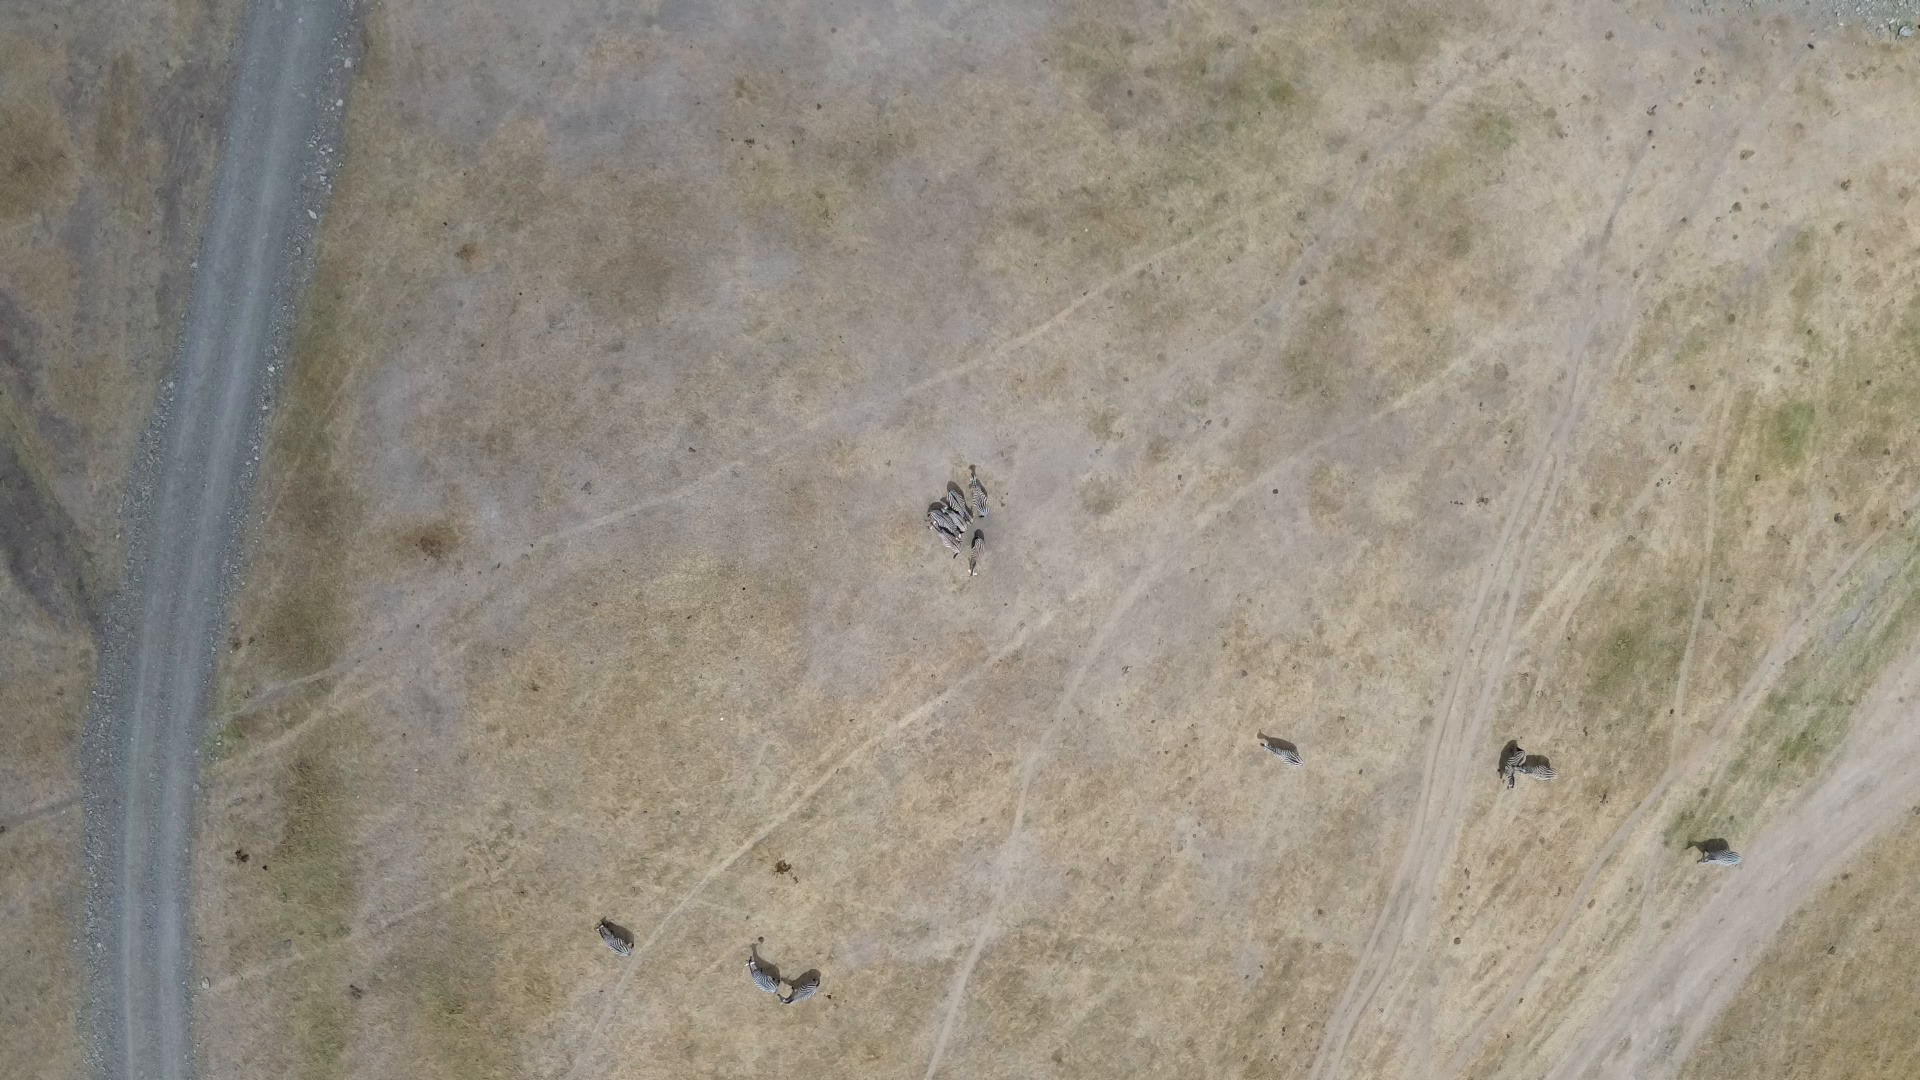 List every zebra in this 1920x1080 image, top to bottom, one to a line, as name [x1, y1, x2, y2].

zebra [970, 477, 987, 516]
zebra [948, 490, 973, 524]
zebra [942, 507, 967, 533]
zebra [930, 511, 962, 539]
zebra [933, 524, 960, 558]
zebra [968, 540, 983, 575]
zebra [1260, 740, 1301, 767]
zebra [1504, 756, 1525, 783]
zebra [1514, 762, 1556, 782]
zebra [1696, 849, 1741, 867]
zebra [595, 924, 631, 957]
zebra [747, 958, 778, 994]
zebra [784, 982, 819, 1005]